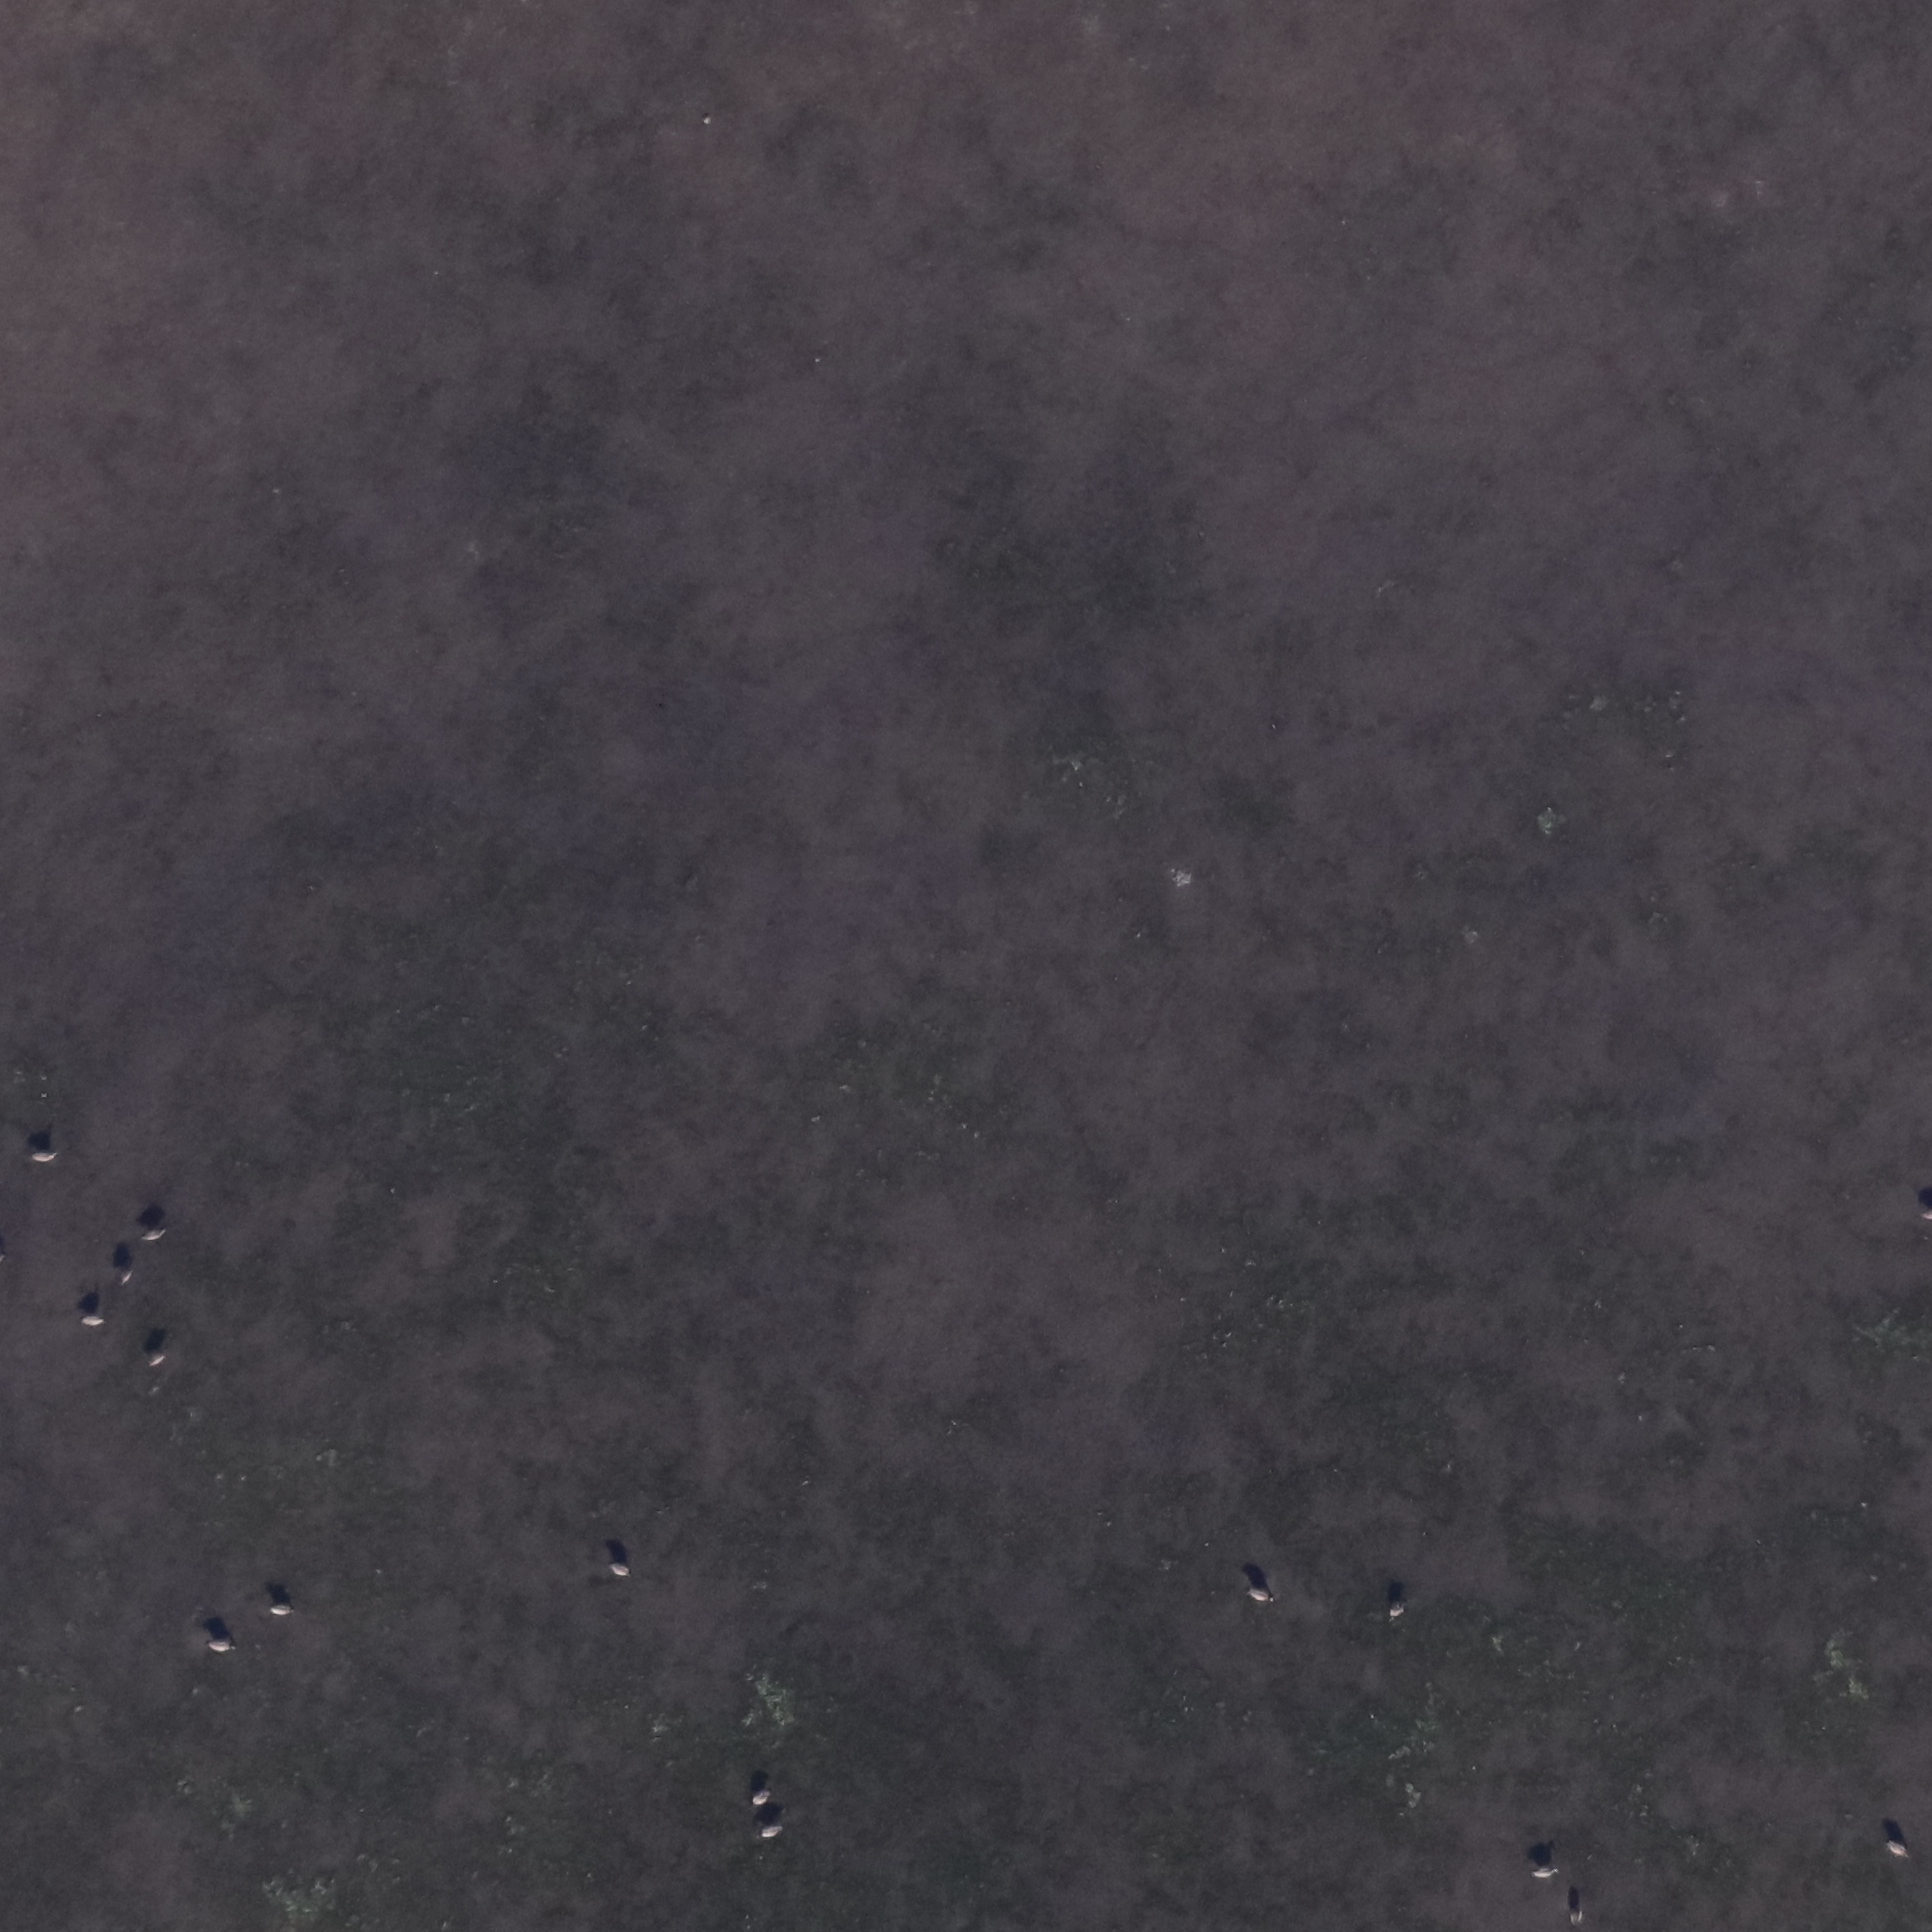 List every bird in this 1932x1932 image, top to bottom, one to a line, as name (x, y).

Canada goose (44, 1156)
Canada goose (1931, 1214)
Canada goose (154, 1234)
Canada goose (126, 1276)
Canada goose (93, 1320)
Canada goose (156, 1357)
Canada goose (620, 1568)
Canada goose (1260, 1592)
Canada goose (281, 1609)
Canada goose (1394, 1610)
Canada goose (219, 1644)
Canada goose (761, 1797)
Canada goose (771, 1830)
Canada goose (1897, 1847)
Canada goose (1543, 1873)
Canada goose (1575, 1916)